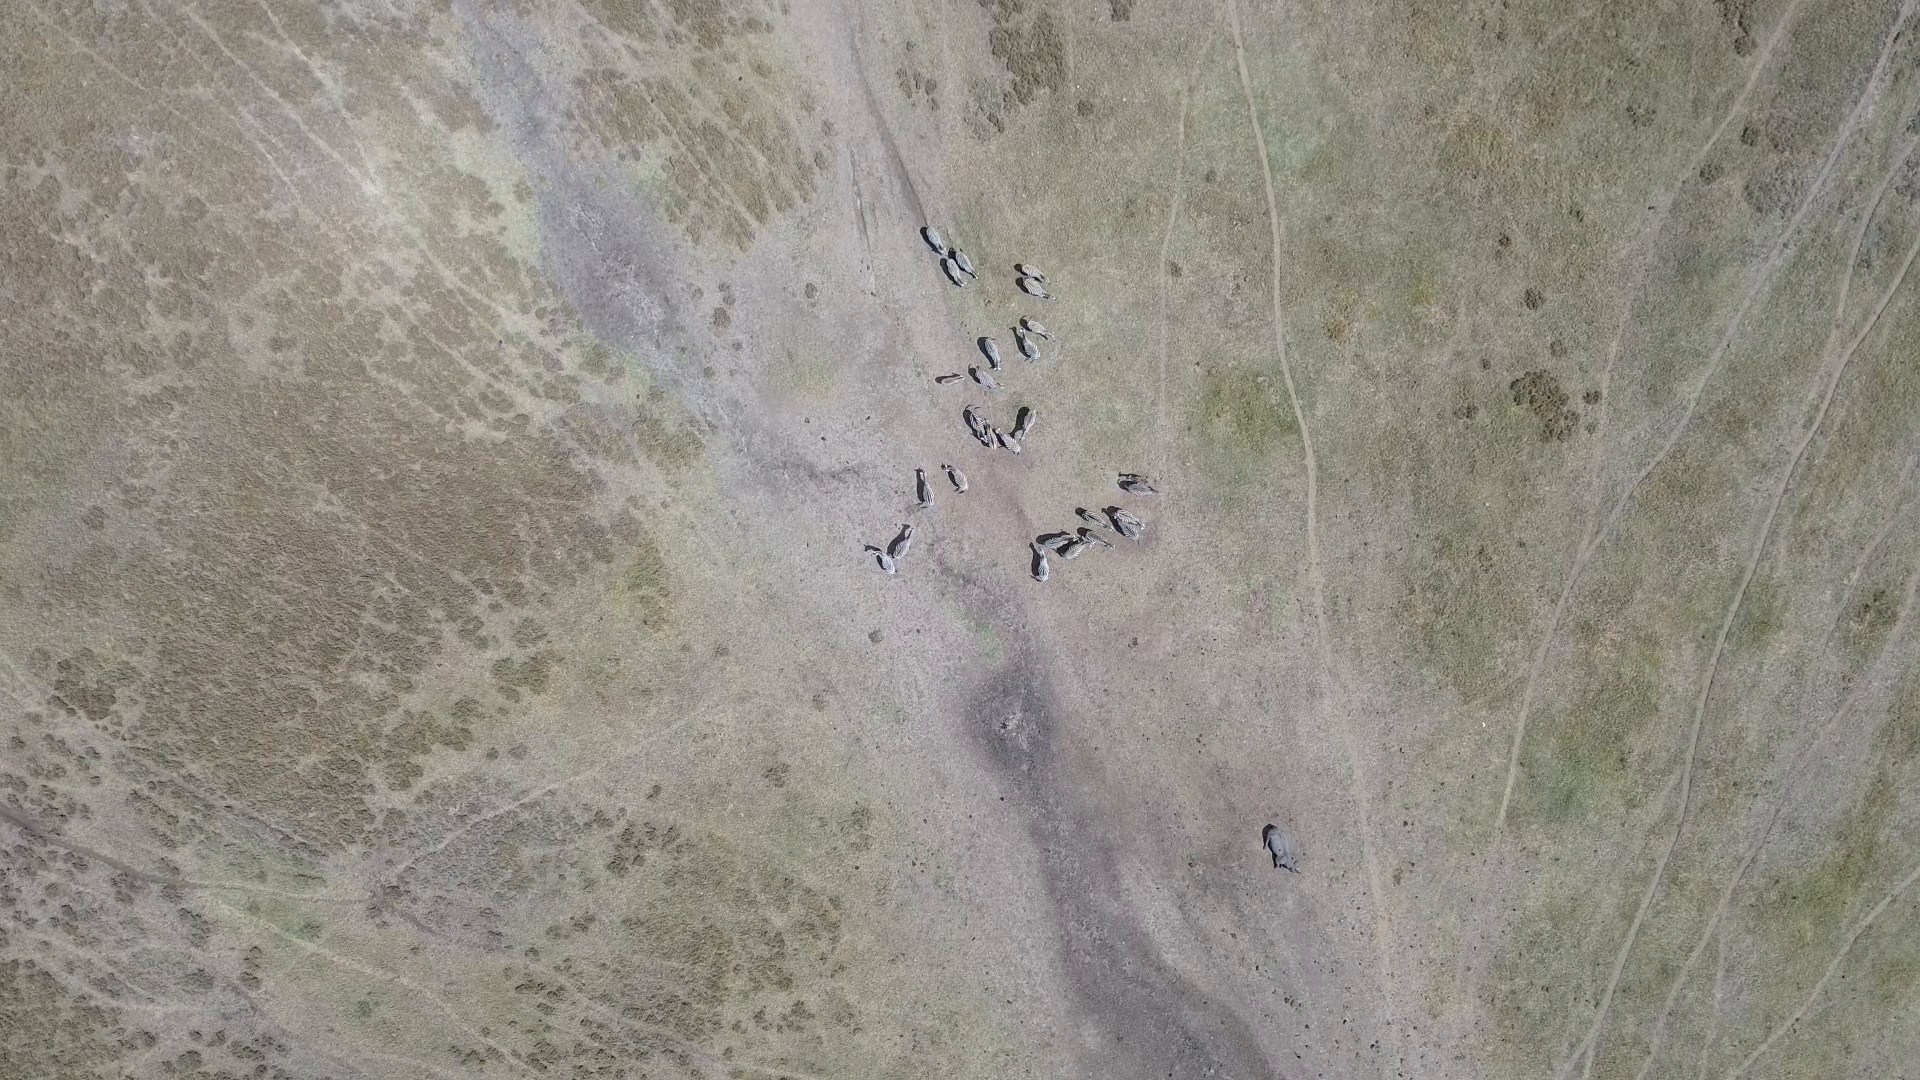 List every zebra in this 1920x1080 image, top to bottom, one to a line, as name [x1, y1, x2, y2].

zebra [925, 228, 948, 255]
zebra [955, 249, 979, 280]
zebra [947, 259, 966, 287]
zebra [1022, 265, 1050, 282]
zebra [1023, 278, 1057, 300]
zebra [1026, 320, 1055, 339]
zebra [1019, 326, 1042, 360]
zebra [981, 337, 1001, 370]
zebra [971, 369, 1007, 390]
zebra [934, 376, 962, 389]
zebra [1018, 408, 1043, 440]
zebra [965, 412, 985, 443]
zebra [982, 418, 999, 450]
zebra [995, 427, 1022, 455]
zebra [948, 462, 969, 492]
zebra [917, 471, 931, 505]
zebra [1115, 480, 1154, 496]
zebra [1116, 509, 1145, 527]
zebra [1081, 510, 1109, 528]
zebra [1113, 513, 1142, 539]
zebra [893, 528, 916, 559]
zebra [1086, 531, 1118, 551]
zebra [1036, 532, 1074, 551]
zebra [1057, 532, 1088, 555]
zebra [1035, 548, 1051, 582]
zebra [871, 549, 896, 574]